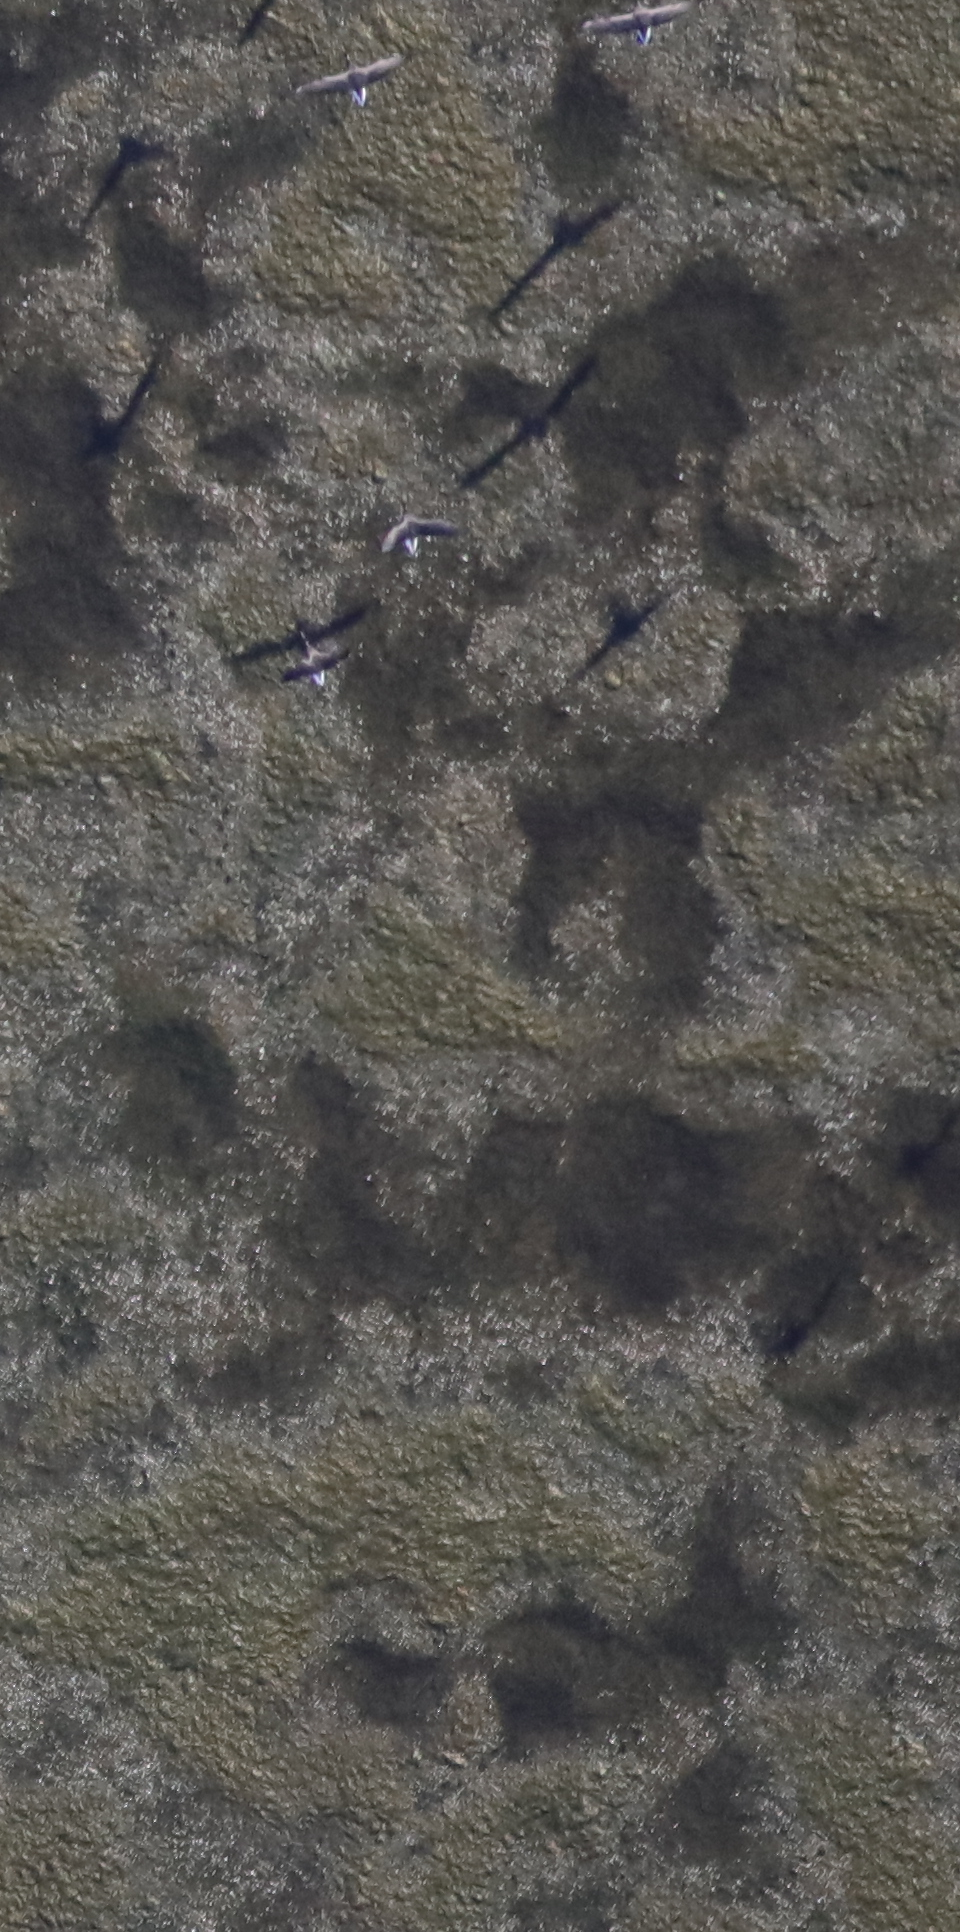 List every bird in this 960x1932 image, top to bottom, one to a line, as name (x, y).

brant (647, 26)
brant (350, 73)
brant (416, 535)
brant (308, 642)